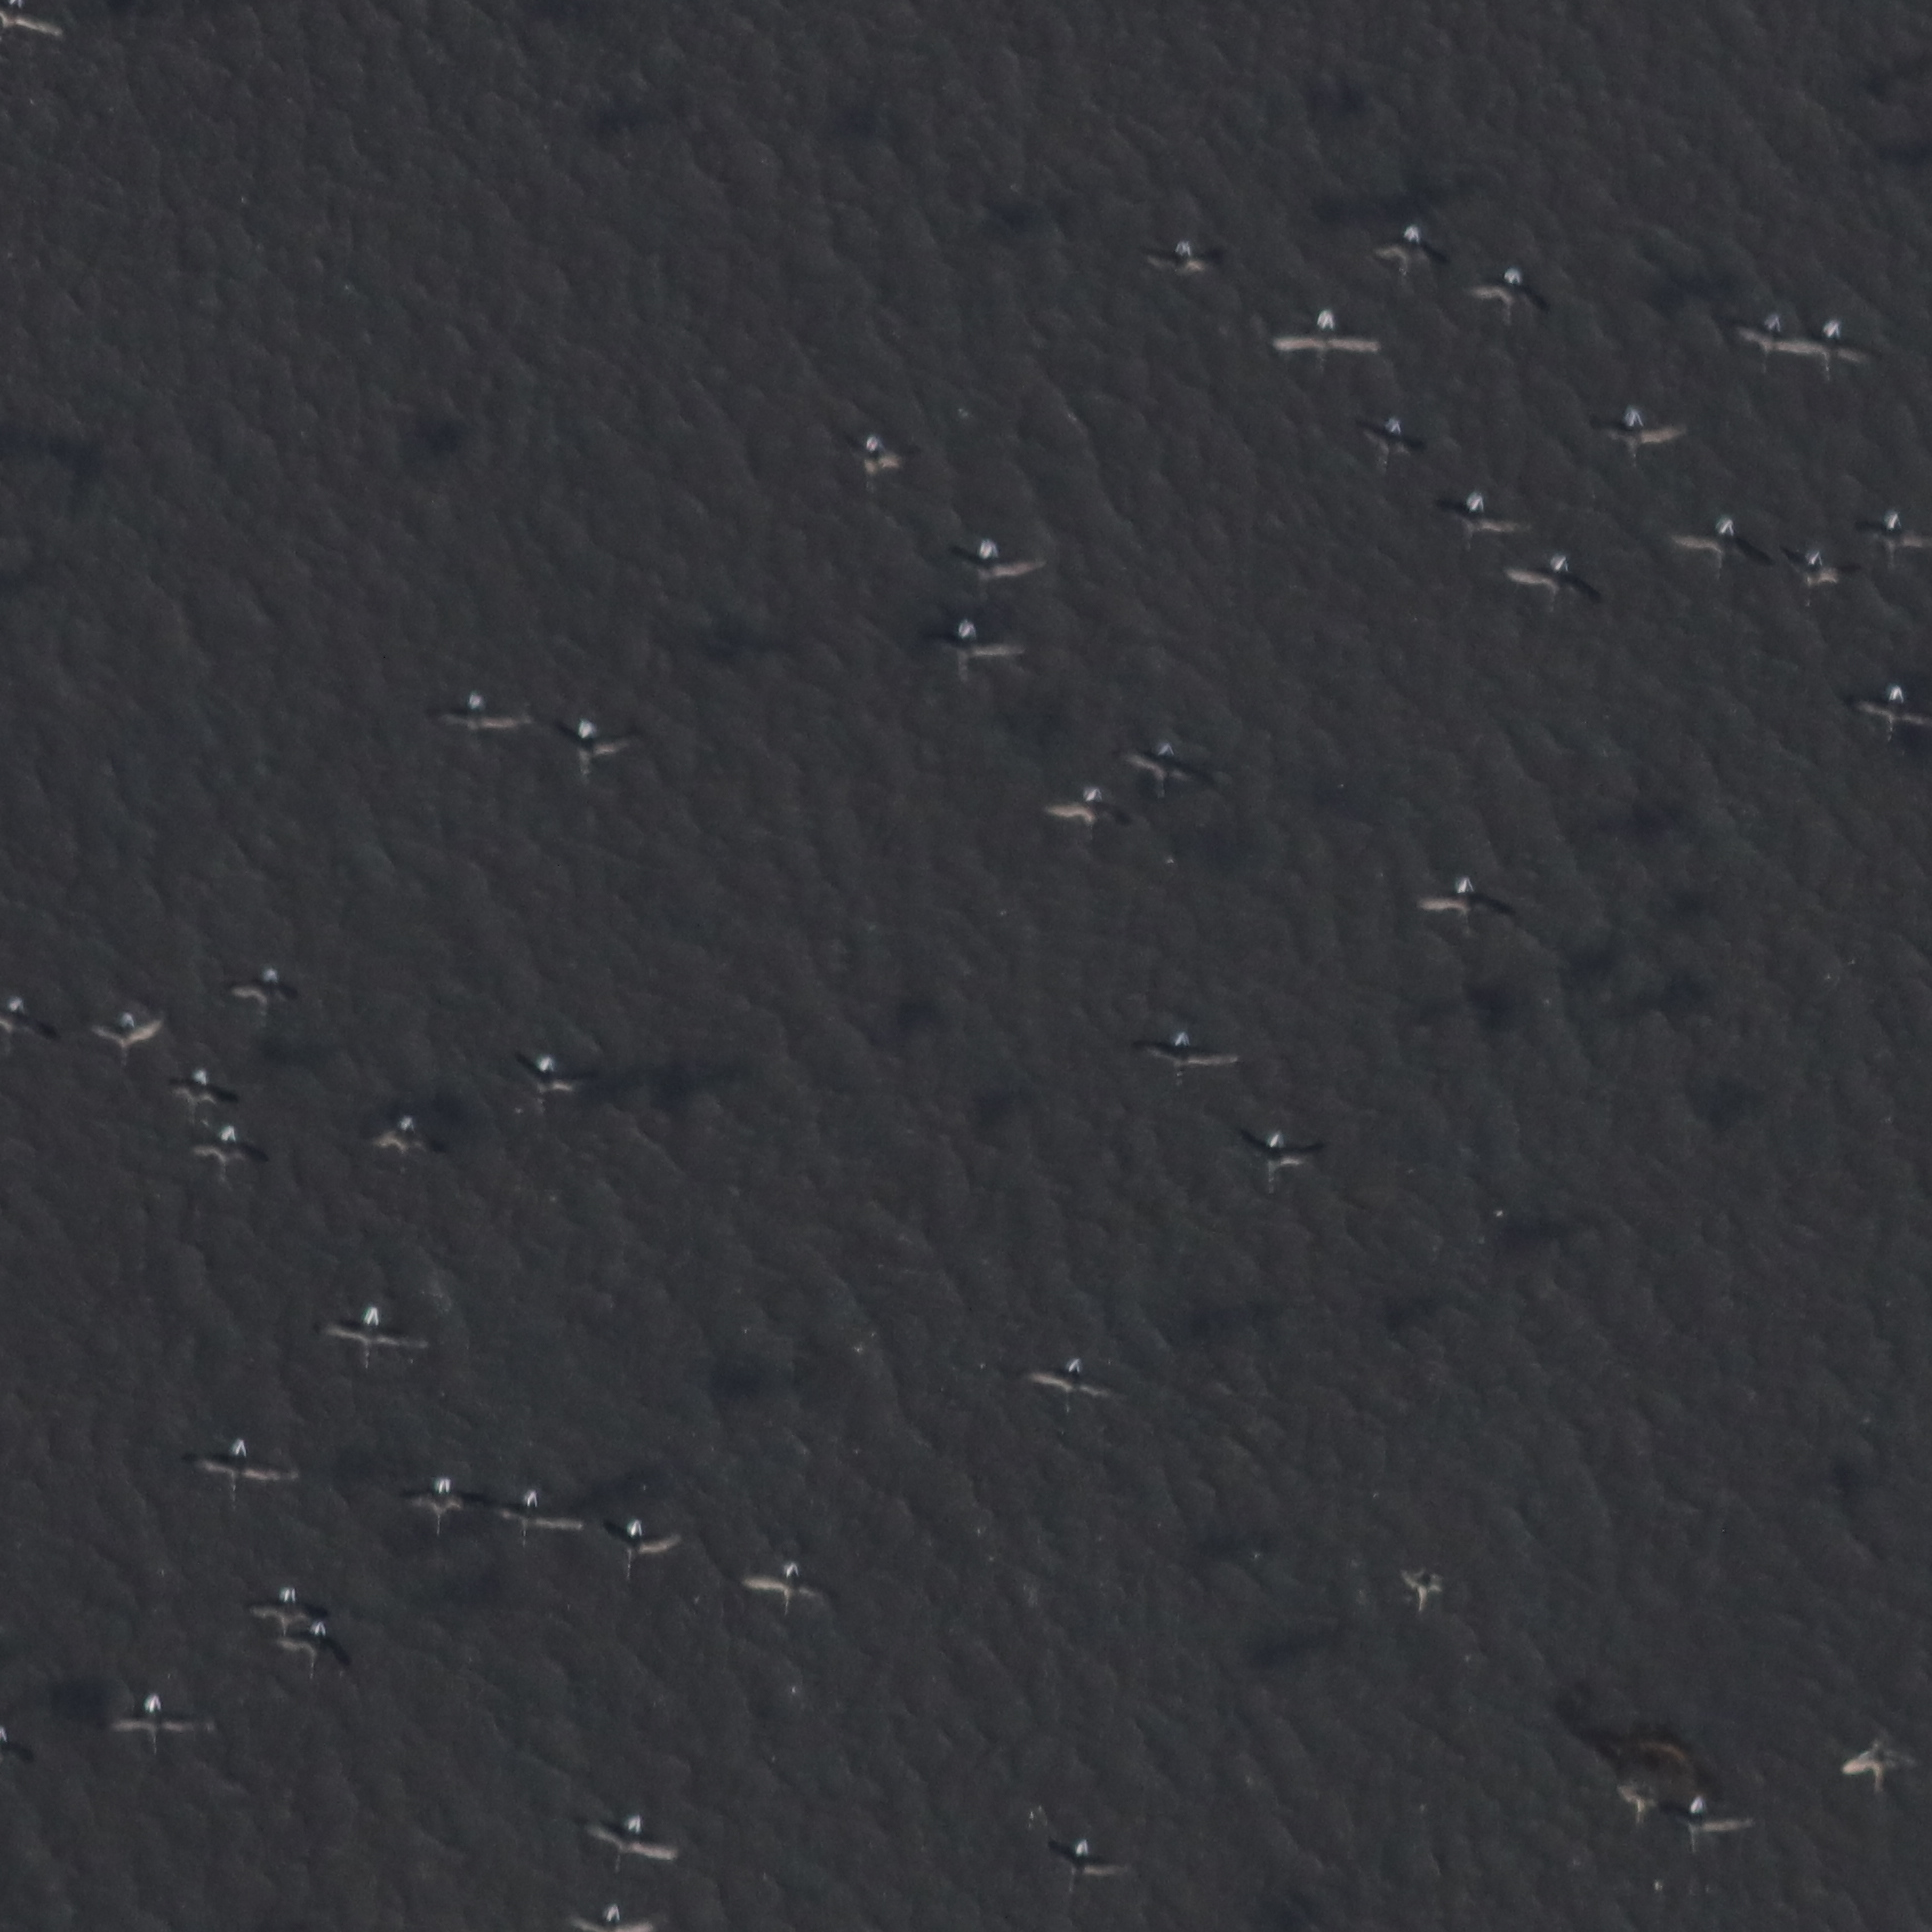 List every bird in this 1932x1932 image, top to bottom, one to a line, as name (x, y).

brant (9, 15)
brant (1408, 246)
brant (1178, 260)
brant (1509, 293)
brant (1323, 331)
brant (1763, 338)
brant (1831, 351)
brant (1634, 432)
brant (1387, 438)
brant (871, 459)
brant (1472, 514)
brant (1892, 535)
brant (1724, 540)
brant (1818, 571)
brant (989, 572)
brant (1558, 577)
brant (968, 647)
brant (1896, 711)
brant (470, 721)
brant (583, 745)
brant (1165, 766)
brant (1091, 813)
brant (1466, 900)
brant (271, 991)
brant (9, 1017)
brant (119, 1034)
brant (1183, 1054)
brant (541, 1081)
brant (194, 1089)
brant (404, 1135)
brant (228, 1149)
brant (1275, 1151)
brant (367, 1334)
brant (1071, 1379)
brant (237, 1473)
brant (443, 1504)
brant (531, 1518)
brant (633, 1542)
other bird (1422, 1581)
brant (795, 1584)
brant (291, 1612)
brant (323, 1643)
brant (155, 1724)
other bird (1875, 1762)
other bird (1640, 1799)
brant (1695, 1815)
brant (627, 1840)
brant (1078, 1859)
brant (604, 1926)